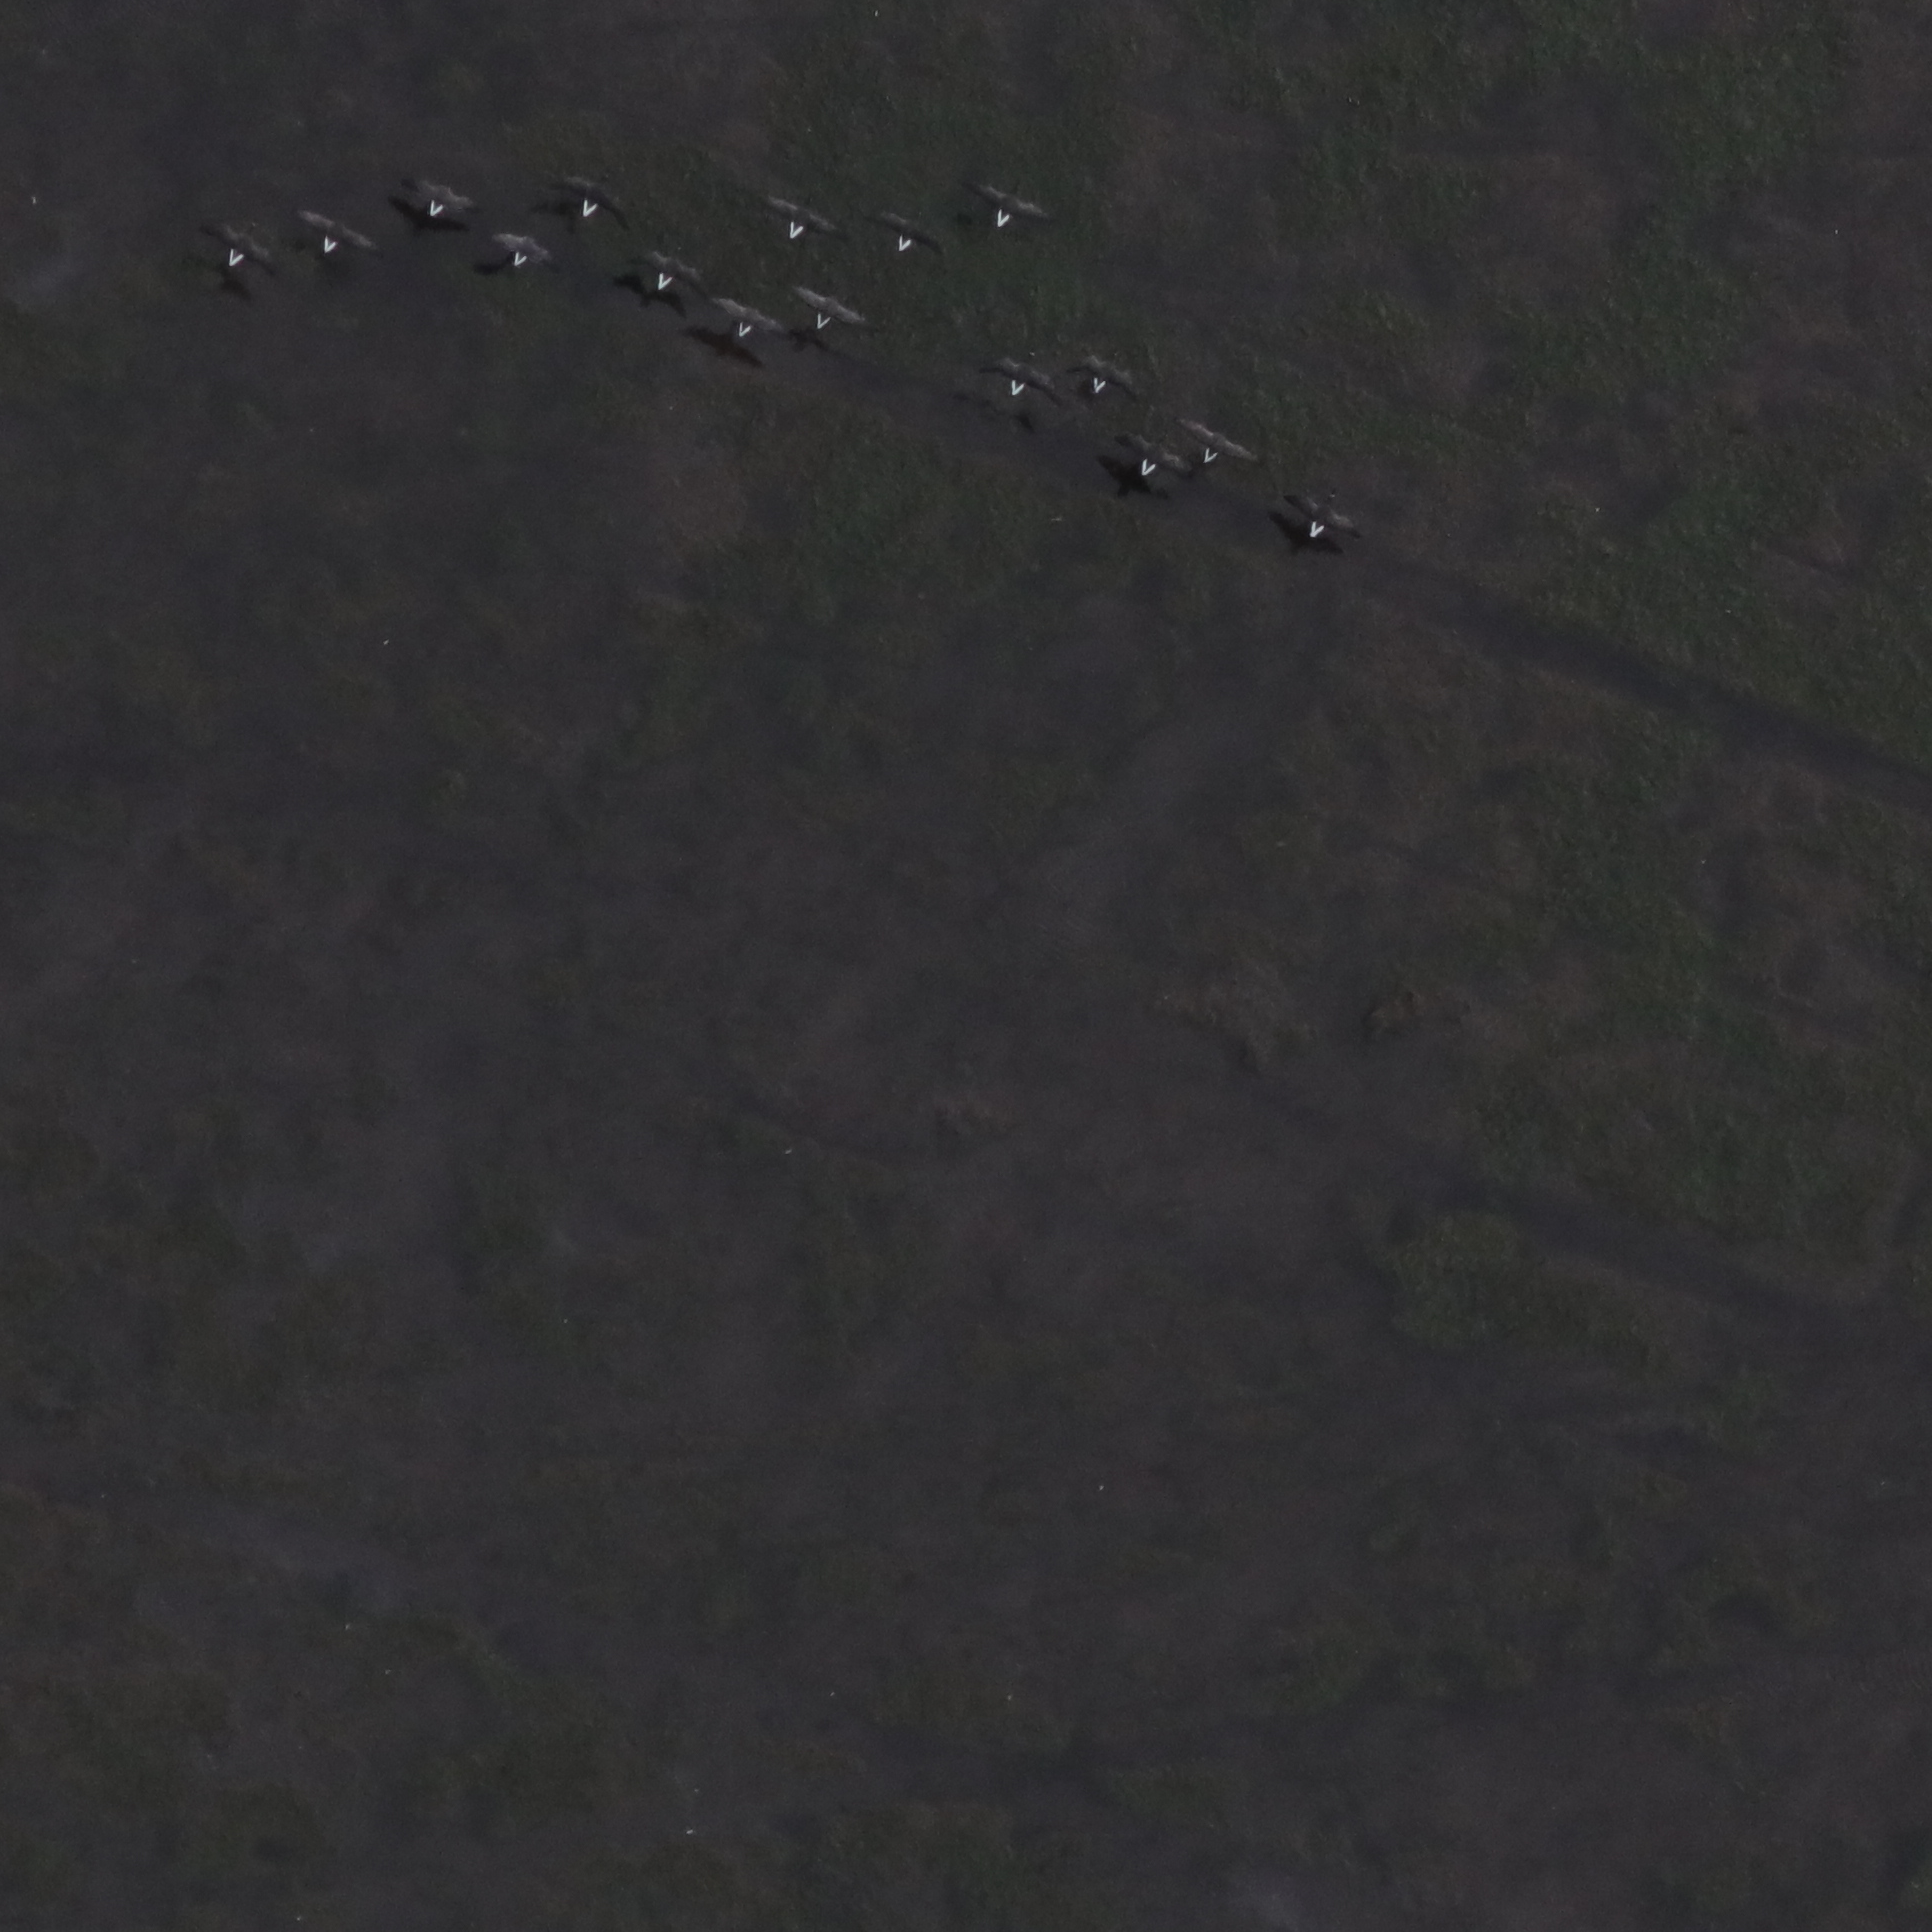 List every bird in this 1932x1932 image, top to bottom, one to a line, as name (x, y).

brant (444, 202)
brant (593, 202)
brant (1004, 207)
brant (802, 219)
brant (330, 234)
brant (906, 235)
brant (241, 241)
brant (520, 248)
brant (666, 276)
brant (829, 308)
brant (744, 321)
brant (1103, 373)
brant (1018, 380)
brant (1212, 446)
brant (1153, 455)
brant (1321, 517)